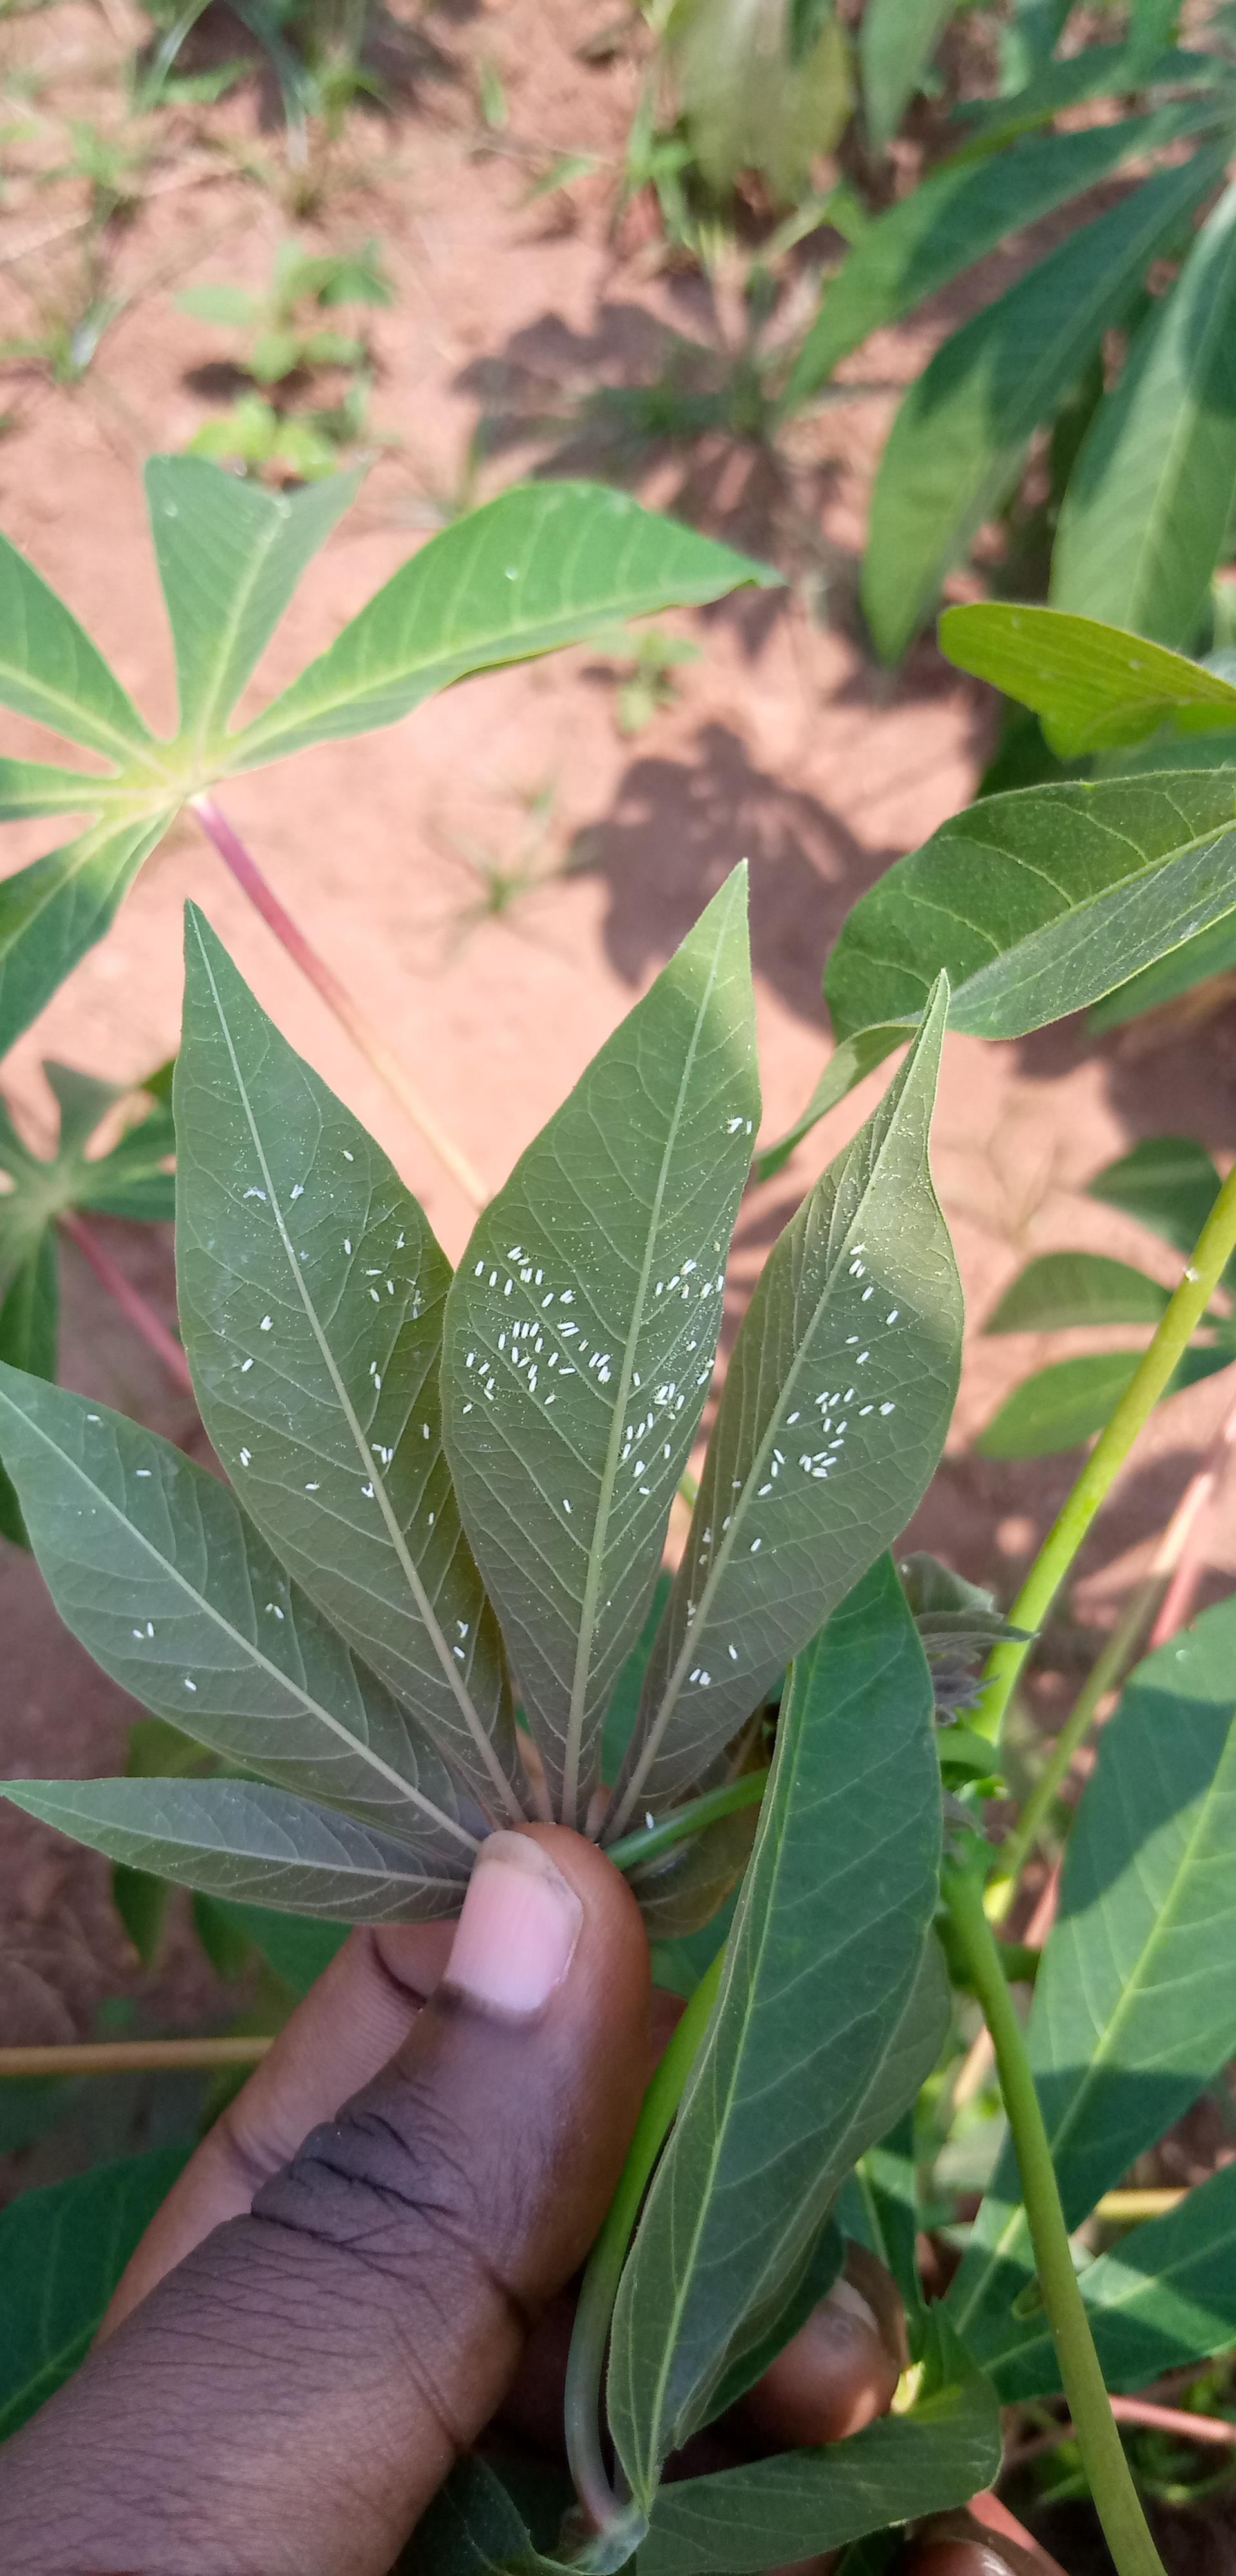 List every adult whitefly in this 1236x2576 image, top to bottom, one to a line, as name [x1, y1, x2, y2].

whitefly [724, 1116, 745, 1126]
whitefly [744, 1118, 754, 1138]
whitefly [726, 1122, 739, 1135]
whitefly [339, 1147, 359, 1165]
whitefly [288, 1181, 310, 1201]
whitefly [241, 1183, 268, 1202]
whitefly [393, 1231, 409, 1249]
whitefly [341, 1235, 354, 1258]
whitefly [847, 1240, 866, 1256]
whitefly [505, 1244, 522, 1259]
whitefly [512, 1251, 525, 1264]
whitefly [677, 1255, 697, 1276]
whitefly [517, 1256, 532, 1267]
whitefly [472, 1257, 484, 1280]
whitefly [847, 1257, 862, 1278]
whitefly [518, 1264, 525, 1284]
whitefly [856, 1264, 866, 1281]
whitefly [534, 1265, 545, 1288]
whitefly [525, 1266, 534, 1284]
whitefly [361, 1268, 384, 1276]
whitefly [715, 1268, 727, 1293]
whitefly [487, 1269, 498, 1289]
whitefly [665, 1273, 680, 1291]
whitefly [503, 1274, 515, 1296]
whitefly [698, 1277, 711, 1302]
whitefly [651, 1278, 666, 1298]
whitefly [384, 1279, 398, 1296]
whitefly [679, 1282, 690, 1302]
whitefly [859, 1284, 874, 1304]
whitefly [366, 1285, 384, 1306]
whitefly [559, 1286, 575, 1305]
whitefly [540, 1291, 556, 1309]
whitefly [885, 1309, 900, 1327]
whitefly [256, 1311, 276, 1332]
whitefly [510, 1318, 520, 1341]
whitefly [521, 1319, 529, 1341]
whitefly [529, 1321, 540, 1338]
whitefly [556, 1321, 577, 1330]
whitefly [559, 1327, 581, 1340]
whitefly [494, 1331, 507, 1350]
whitefly [843, 1332, 863, 1347]
whitefly [682, 1336, 698, 1354]
whitefly [532, 1336, 545, 1354]
whitefly [578, 1338, 590, 1352]
whitefly [510, 1344, 520, 1365]
whitefly [854, 1347, 872, 1365]
whitefly [545, 1349, 562, 1368]
whitefly [462, 1350, 476, 1368]
whitefly [587, 1350, 602, 1372]
whitefly [595, 1352, 612, 1371]
whitefly [238, 1355, 258, 1375]
whitefly [518, 1355, 532, 1370]
whitefly [702, 1356, 715, 1370]
whitefly [367, 1358, 378, 1376]
whitefly [476, 1361, 492, 1376]
whitefly [527, 1362, 539, 1381]
whitefly [556, 1365, 576, 1379]
whitefly [597, 1365, 612, 1386]
whitefly [630, 1367, 645, 1389]
whitefly [696, 1368, 710, 1388]
whitefly [373, 1372, 382, 1392]
whitefly [483, 1376, 496, 1391]
whitefly [529, 1376, 539, 1397]
whitefly [668, 1380, 677, 1401]
whitefly [656, 1382, 668, 1402]
whitefly [842, 1386, 857, 1405]
whitefly [482, 1388, 495, 1403]
whitefly [674, 1390, 686, 1412]
whitefly [813, 1391, 829, 1406]
whitefly [829, 1391, 840, 1408]
whitefly [543, 1392, 559, 1406]
whitefly [652, 1397, 668, 1406]
whitefly [879, 1400, 892, 1411]
whitefly [820, 1401, 829, 1414]
whitefly [460, 1402, 474, 1414]
whitefly [879, 1402, 896, 1417]
whitefly [857, 1403, 873, 1418]
whitefly [646, 1409, 655, 1432]
whitefly [784, 1410, 802, 1426]
whitefly [84, 1412, 104, 1423]
whitefly [821, 1417, 830, 1434]
whitefly [834, 1419, 849, 1436]
whitefly [420, 1420, 433, 1442]
whitefly [634, 1420, 646, 1441]
whitefly [624, 1422, 634, 1443]
whitefly [825, 1437, 845, 1449]
whitefly [367, 1440, 384, 1452]
whitefly [661, 1440, 673, 1462]
whitefly [617, 1443, 632, 1462]
whitefly [241, 1444, 254, 1461]
whitefly [380, 1444, 389, 1467]
whitefly [386, 1446, 395, 1464]
whitefly [772, 1446, 787, 1464]
whitefly [238, 1450, 249, 1468]
whitefly [812, 1450, 829, 1462]
whitefly [799, 1453, 808, 1467]
whitefly [804, 1454, 814, 1472]
whitefly [820, 1455, 839, 1466]
whitefly [630, 1459, 649, 1479]
whitefly [769, 1460, 778, 1478]
whitefly [133, 1466, 155, 1479]
whitefly [810, 1466, 829, 1478]
whitefly [303, 1478, 323, 1493]
whitefly [729, 1480, 743, 1490]
whitefly [359, 1481, 377, 1499]
whitefly [757, 1483, 774, 1498]
whitefly [635, 1484, 652, 1497]
whitefly [559, 1497, 575, 1515]
whitefly [426, 1510, 438, 1528]
whitefly [720, 1512, 732, 1534]
whitefly [747, 1534, 762, 1555]
whitefly [696, 1551, 709, 1567]
whitefly [684, 1598, 697, 1617]
whitefly [263, 1598, 274, 1615]
whitefly [273, 1603, 287, 1622]
whitefly [453, 1616, 471, 1640]
whitefly [145, 1618, 157, 1642]
whitefly [127, 1627, 145, 1641]
whitefly [726, 1641, 740, 1663]
whitefly [451, 1644, 467, 1662]
whitefly [688, 1666, 702, 1682]
whitefly [698, 1670, 715, 1687]
whitefly [182, 1676, 201, 1693]
whitefly [641, 1809, 660, 1833]